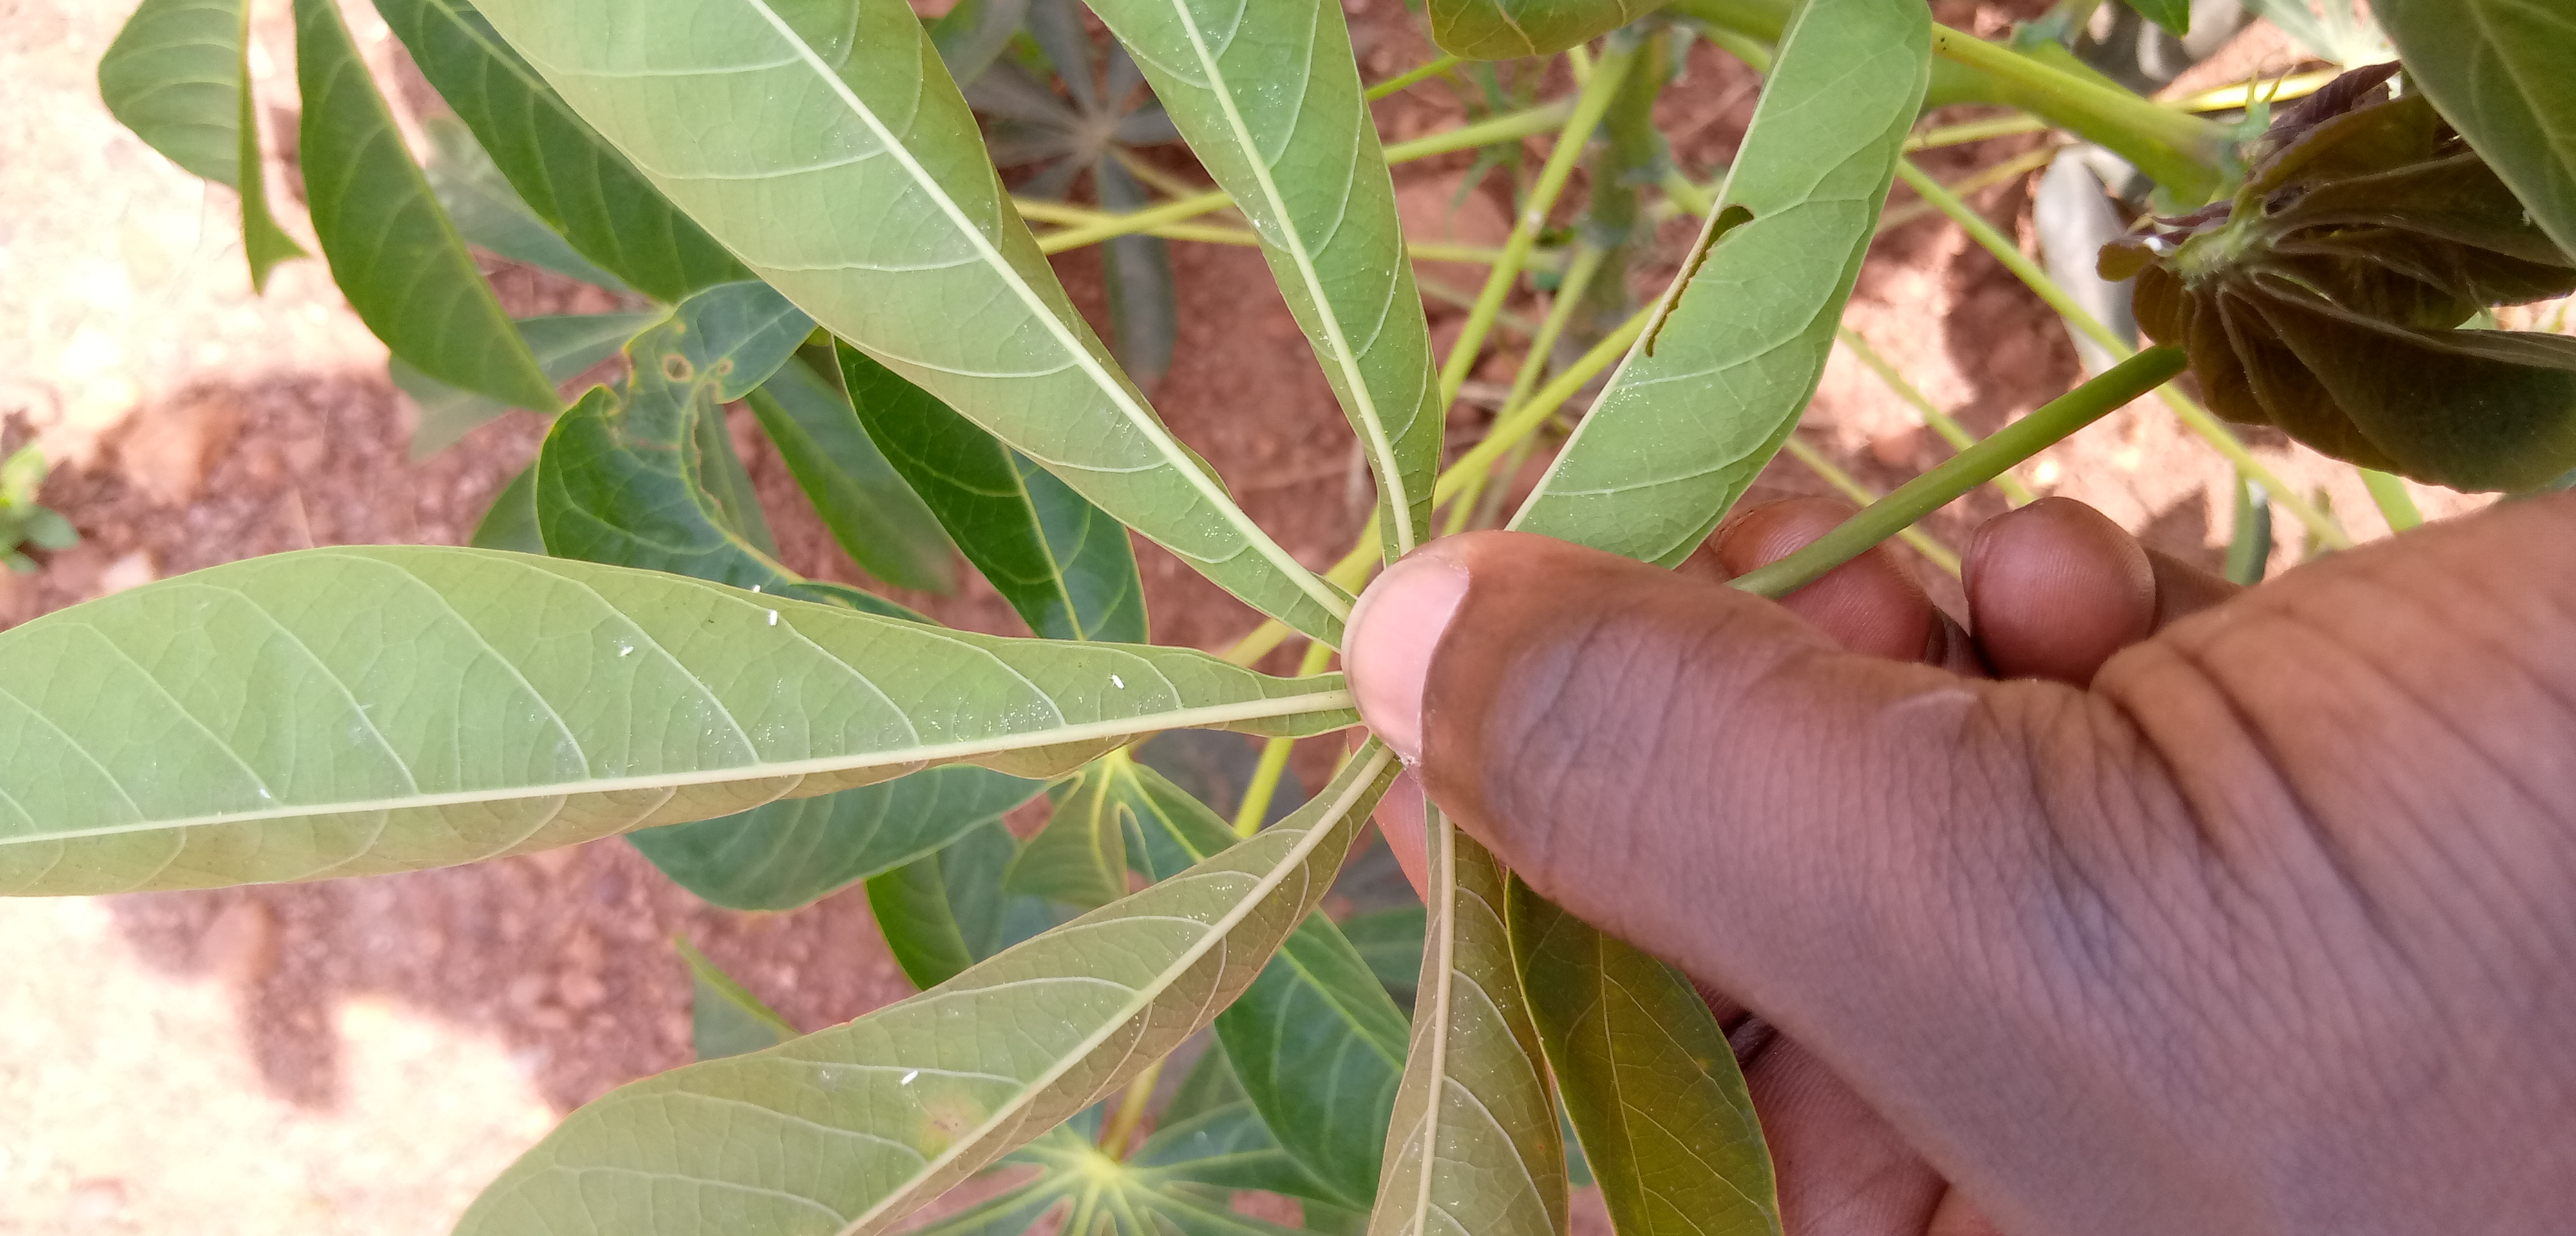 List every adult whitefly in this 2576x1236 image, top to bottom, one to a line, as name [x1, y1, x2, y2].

whitefly [750, 583, 764, 595]
whitefly [766, 606, 781, 630]
whitefly [614, 641, 638, 659]
whitefly [1106, 669, 1133, 694]
whitefly [896, 1066, 925, 1088]